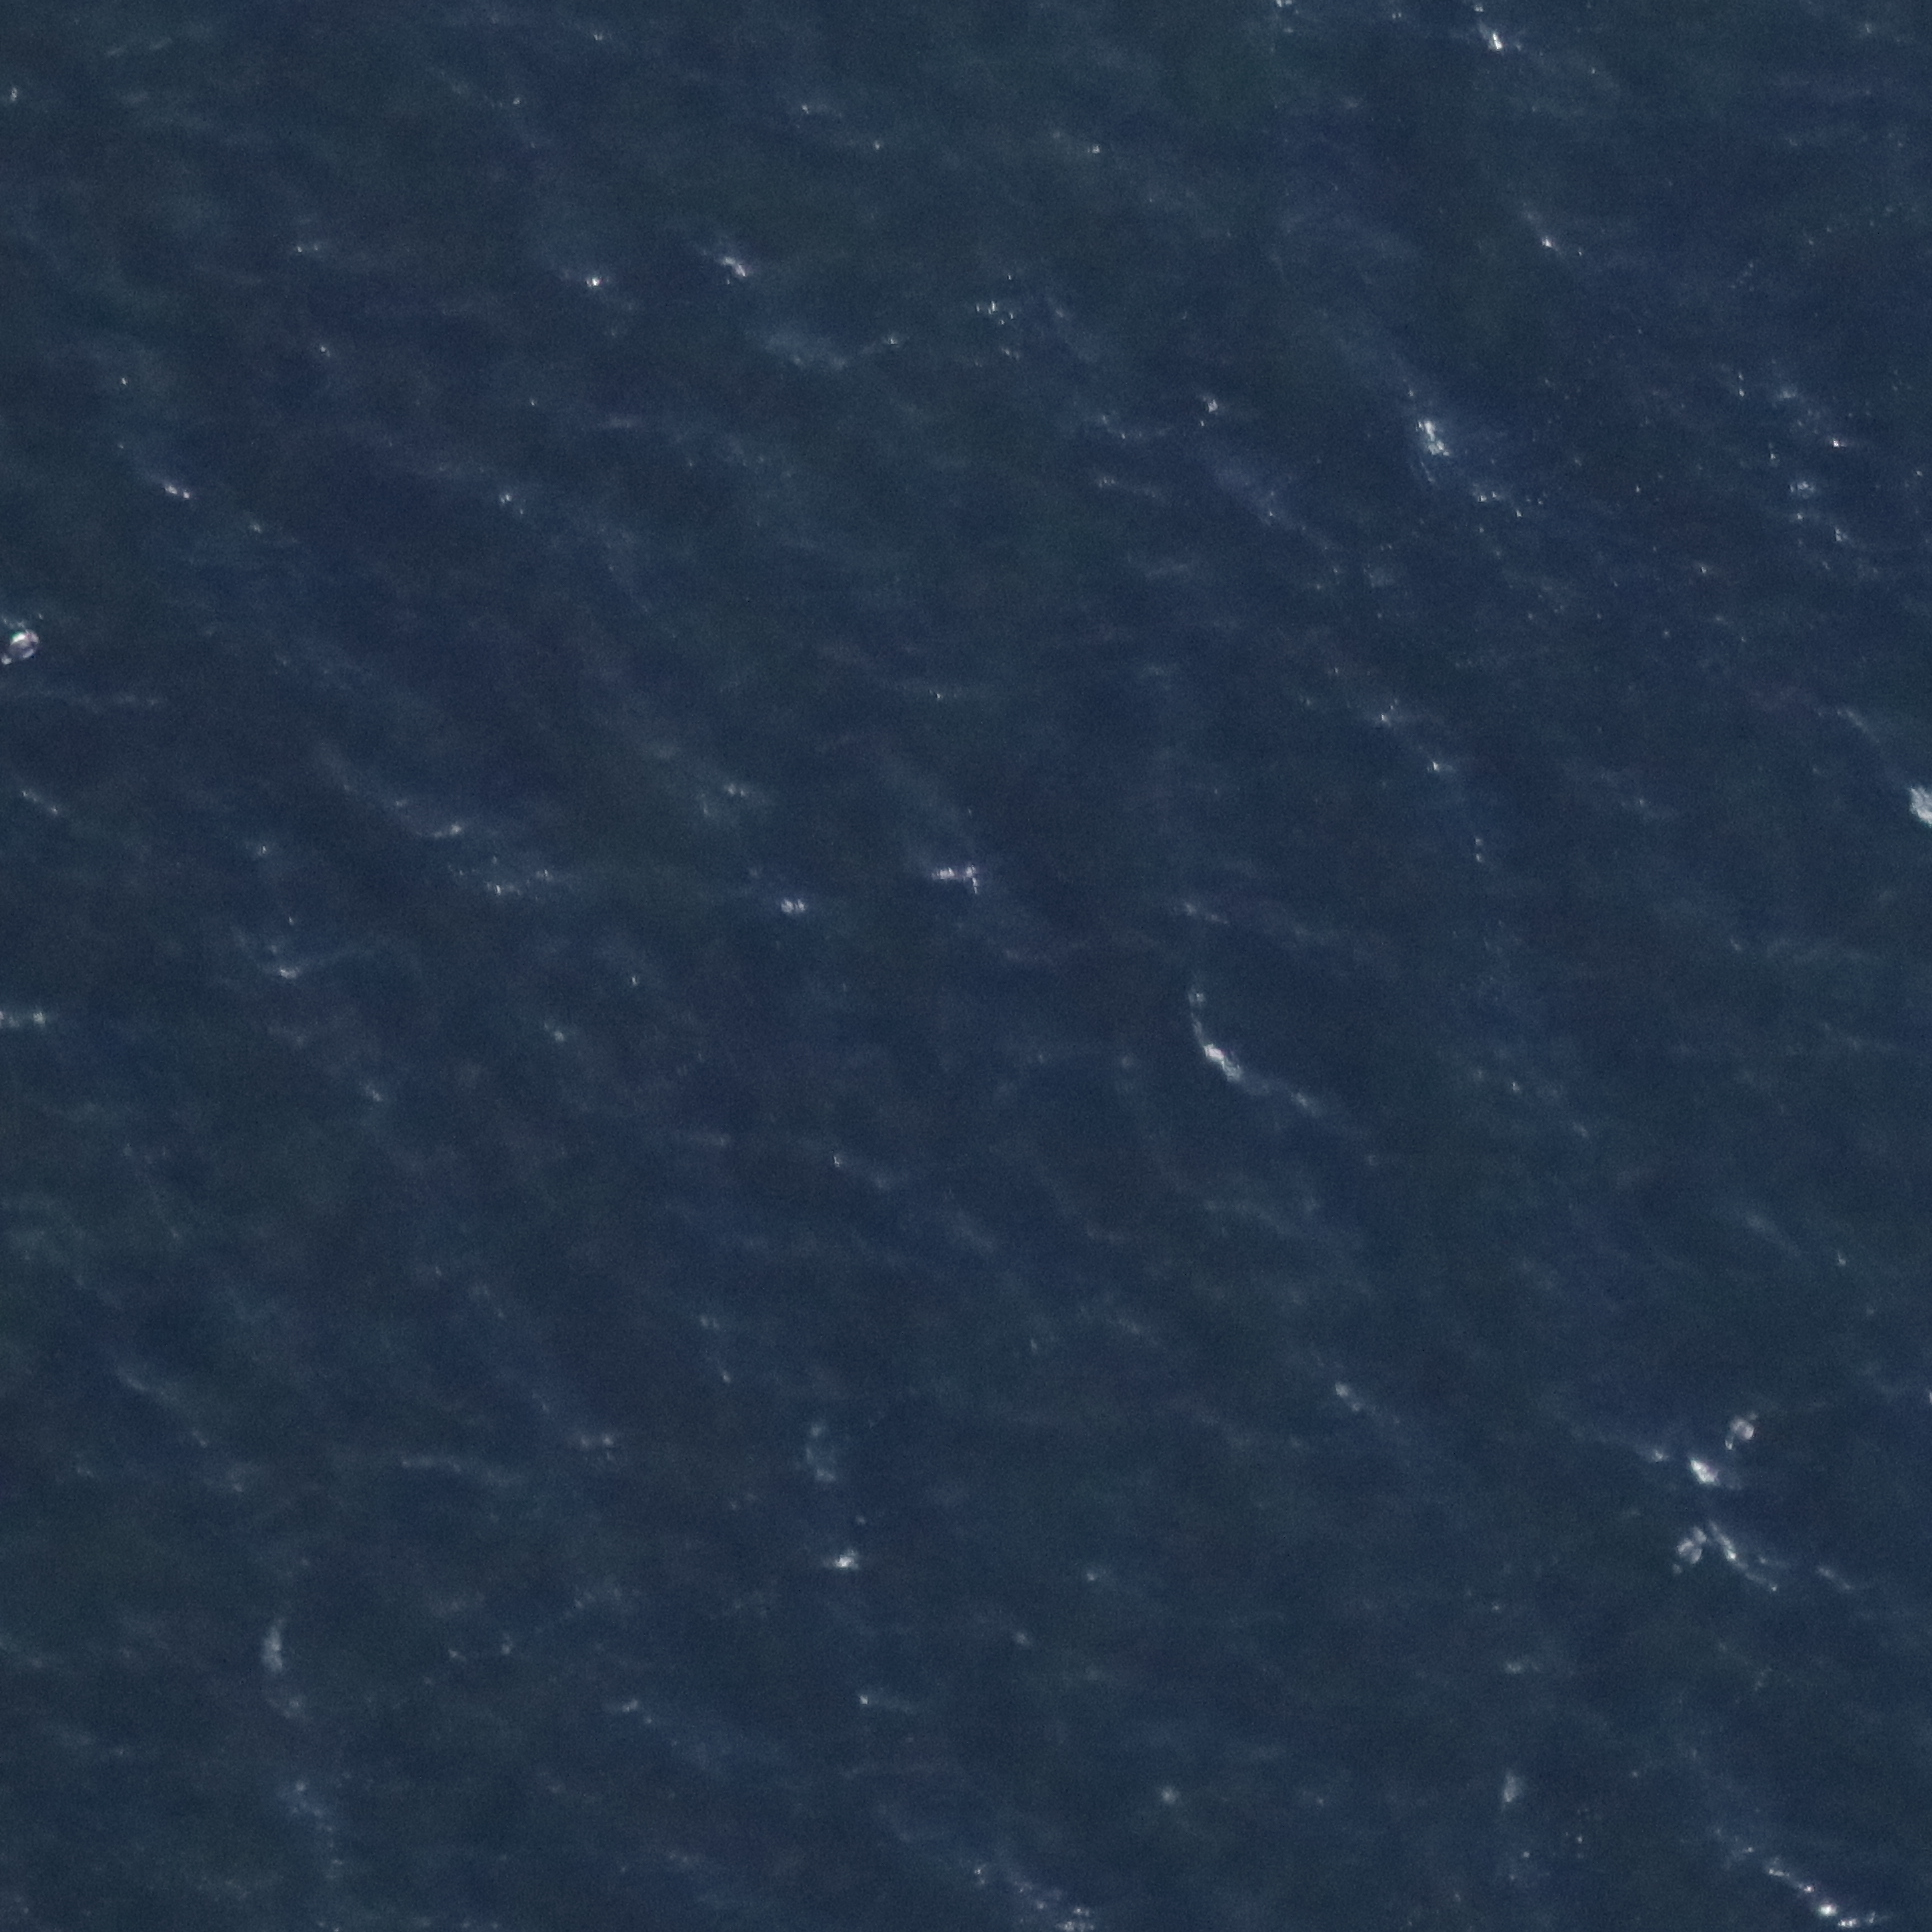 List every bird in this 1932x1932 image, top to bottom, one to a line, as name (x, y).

brant (26, 644)
brant (1740, 1429)
brant (1689, 1553)